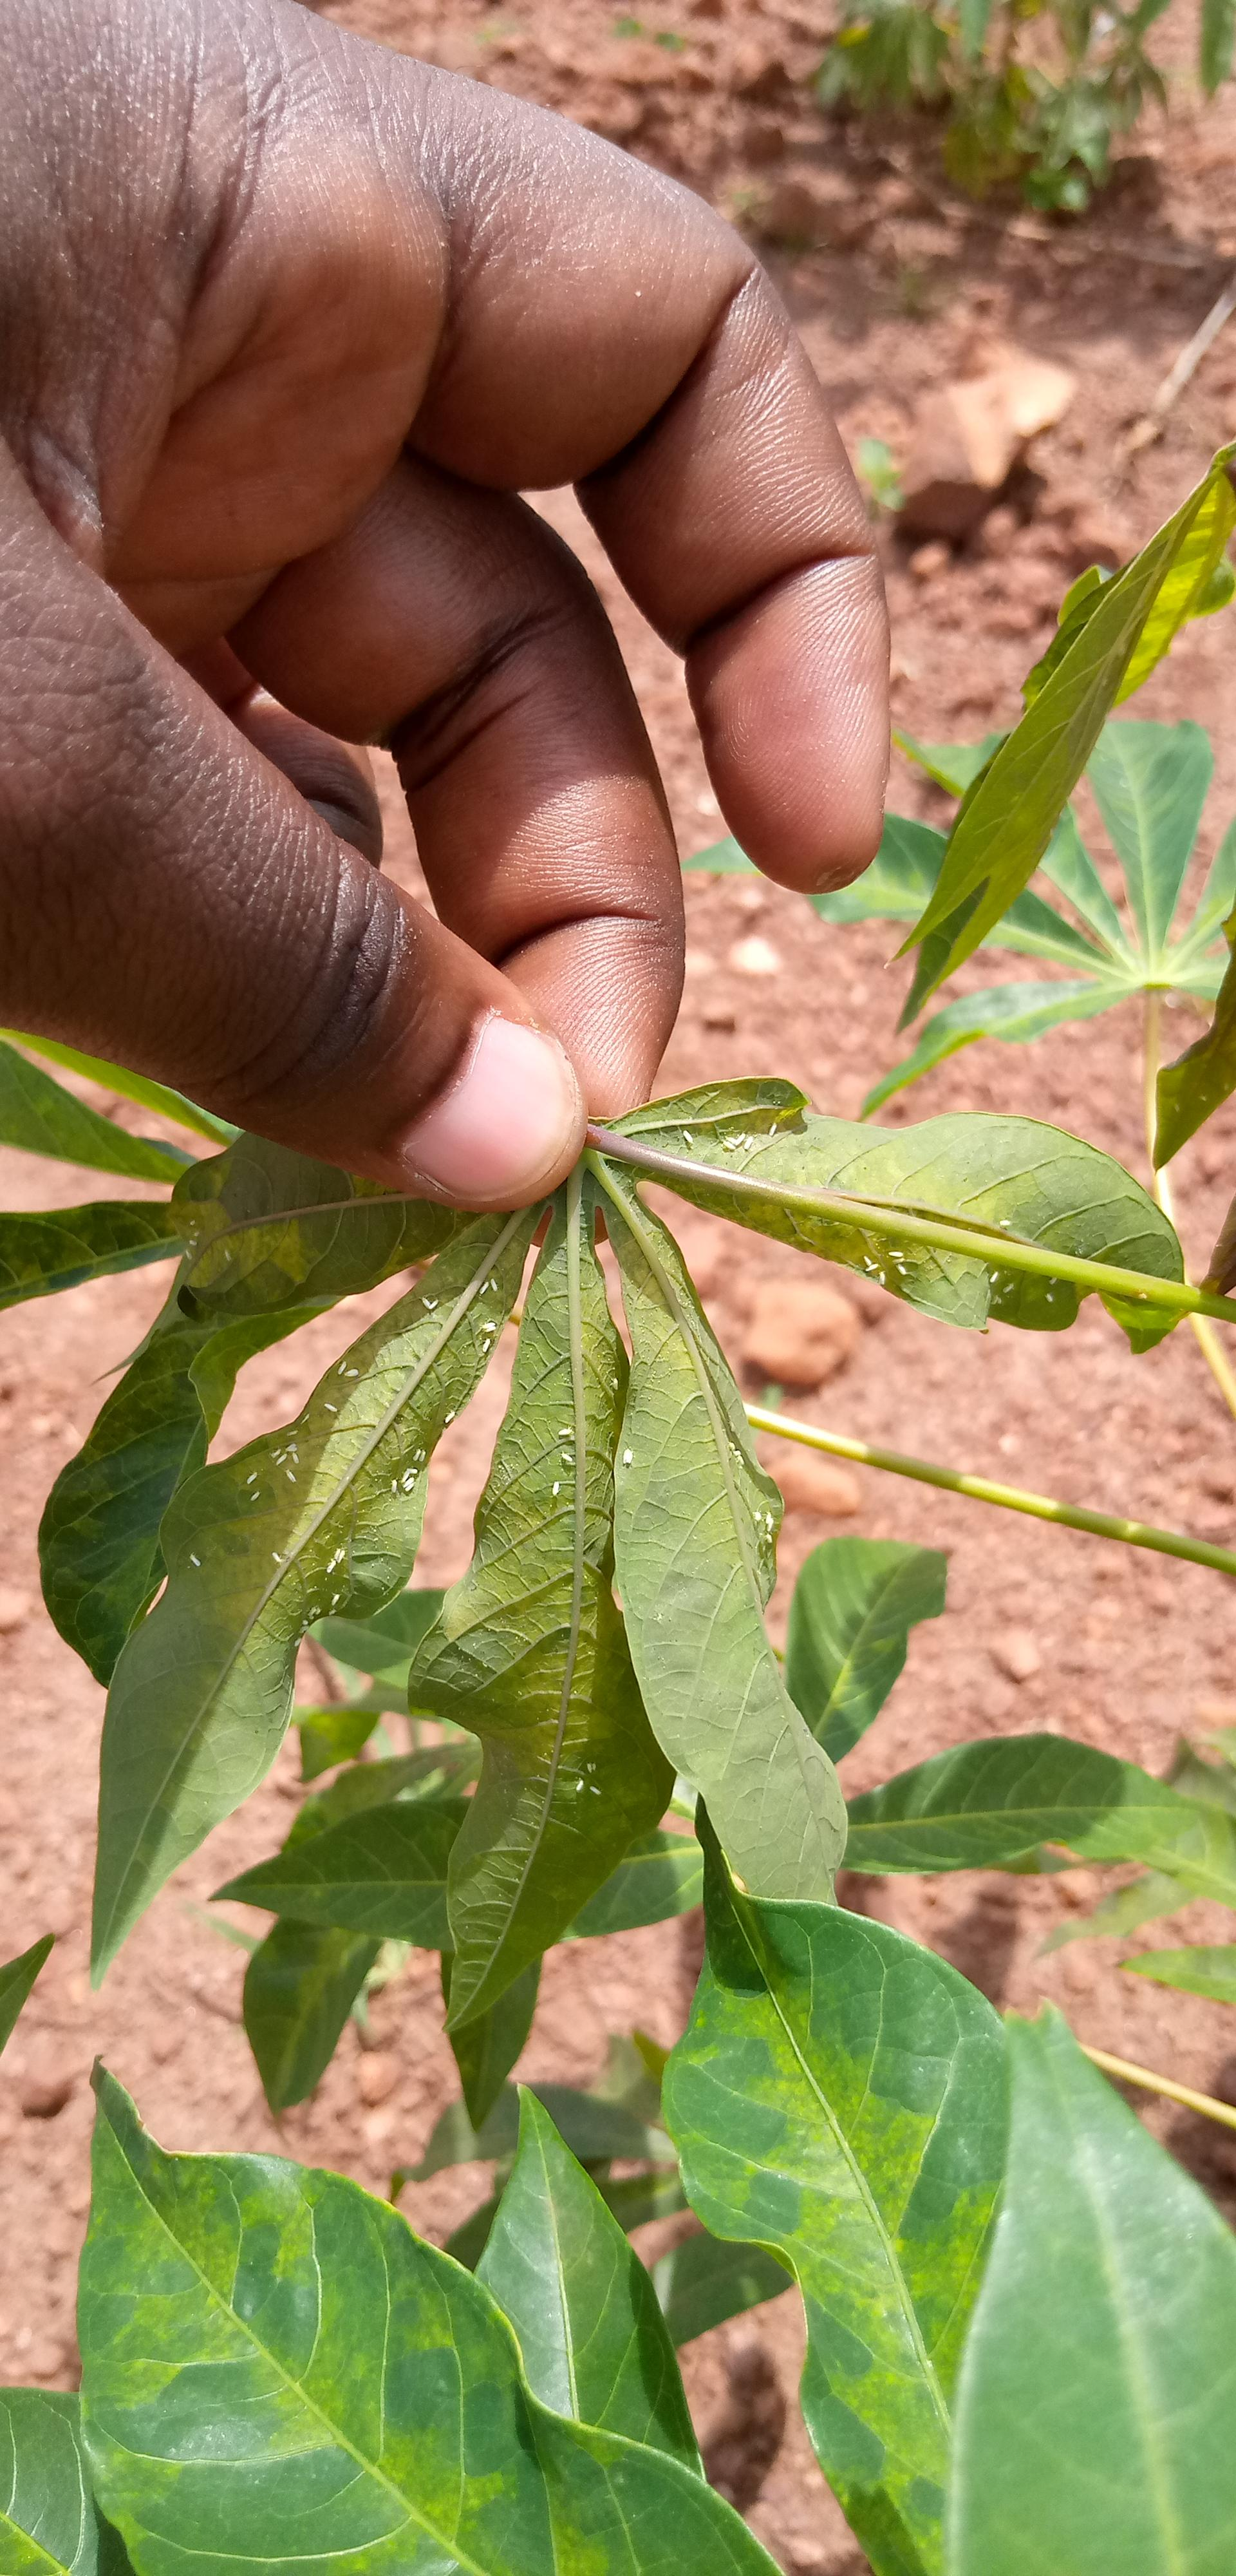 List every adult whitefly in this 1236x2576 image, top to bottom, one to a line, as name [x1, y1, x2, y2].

whitefly [765, 1120, 780, 1139]
whitefly [681, 1128, 695, 1145]
whitefly [735, 1132, 747, 1146]
whitefly [744, 1134, 754, 1151]
whitefly [725, 1135, 735, 1146]
whitefly [722, 1139, 736, 1152]
whitefly [188, 1218, 196, 1226]
whitefly [998, 1218, 1013, 1230]
whitefly [193, 1231, 200, 1238]
whitefly [189, 1239, 198, 1247]
whitefly [185, 1248, 194, 1262]
whitefly [223, 1248, 233, 1263]
whitefly [886, 1250, 904, 1258]
whitefly [861, 1255, 872, 1267]
whitefly [865, 1263, 879, 1273]
whitefly [895, 1264, 909, 1276]
whitefly [988, 1269, 999, 1283]
whitefly [877, 1270, 886, 1286]
whitefly [1048, 1276, 1058, 1285]
whitefly [489, 1277, 500, 1292]
whitefly [479, 1280, 490, 1296]
whitefly [1003, 1282, 1015, 1294]
whitefly [1044, 1293, 1054, 1303]
whitefly [420, 1296, 431, 1310]
whitefly [429, 1299, 440, 1310]
whitefly [482, 1321, 496, 1329]
whitefly [483, 1325, 497, 1334]
whitefly [482, 1338, 492, 1355]
whitefly [337, 1359, 348, 1376]
whitefly [344, 1367, 360, 1379]
whitefly [609, 1375, 622, 1395]
whitefly [323, 1402, 340, 1414]
whitefly [443, 1407, 455, 1426]
whitefly [556, 1424, 574, 1436]
whitefly [285, 1430, 301, 1437]
whitefly [727, 1441, 738, 1450]
whitefly [283, 1441, 299, 1452]
whitefly [270, 1448, 282, 1459]
whitefly [412, 1448, 422, 1462]
whitefly [623, 1448, 630, 1467]
whitefly [418, 1449, 427, 1463]
whitefly [731, 1450, 742, 1456]
whitefly [559, 1450, 575, 1463]
whitefly [627, 1450, 633, 1464]
whitefly [276, 1452, 288, 1465]
whitefly [291, 1452, 303, 1464]
whitefly [736, 1455, 746, 1468]
whitefly [406, 1468, 419, 1474]
whitefly [284, 1468, 297, 1484]
whitefly [401, 1470, 411, 1483]
whitefly [246, 1471, 259, 1485]
whitefly [402, 1477, 415, 1488]
whitefly [390, 1477, 398, 1494]
whitefly [551, 1479, 560, 1498]
whitefly [405, 1482, 415, 1493]
whitefly [248, 1490, 261, 1502]
whitefly [753, 1510, 762, 1522]
whitefly [764, 1511, 772, 1524]
whitefly [767, 1518, 774, 1533]
whitefly [764, 1533, 774, 1544]
whitefly [333, 1548, 341, 1560]
whitefly [337, 1549, 346, 1564]
whitefly [270, 1551, 283, 1564]
whitefly [188, 1552, 202, 1568]
whitefly [325, 1560, 337, 1574]
whitefly [330, 1592, 342, 1607]
whitefly [307, 1605, 317, 1616]
whitefly [315, 1606, 323, 1615]
whitefly [327, 1608, 338, 1615]
whitefly [300, 1618, 311, 1625]
whitefly [297, 1625, 310, 1634]
whitefly [294, 1636, 302, 1647]
whitefly [586, 1761, 592, 1774]
whitefly [592, 1762, 597, 1772]
whitefly [574, 1779, 585, 1793]
whitefly [588, 1785, 604, 1797]